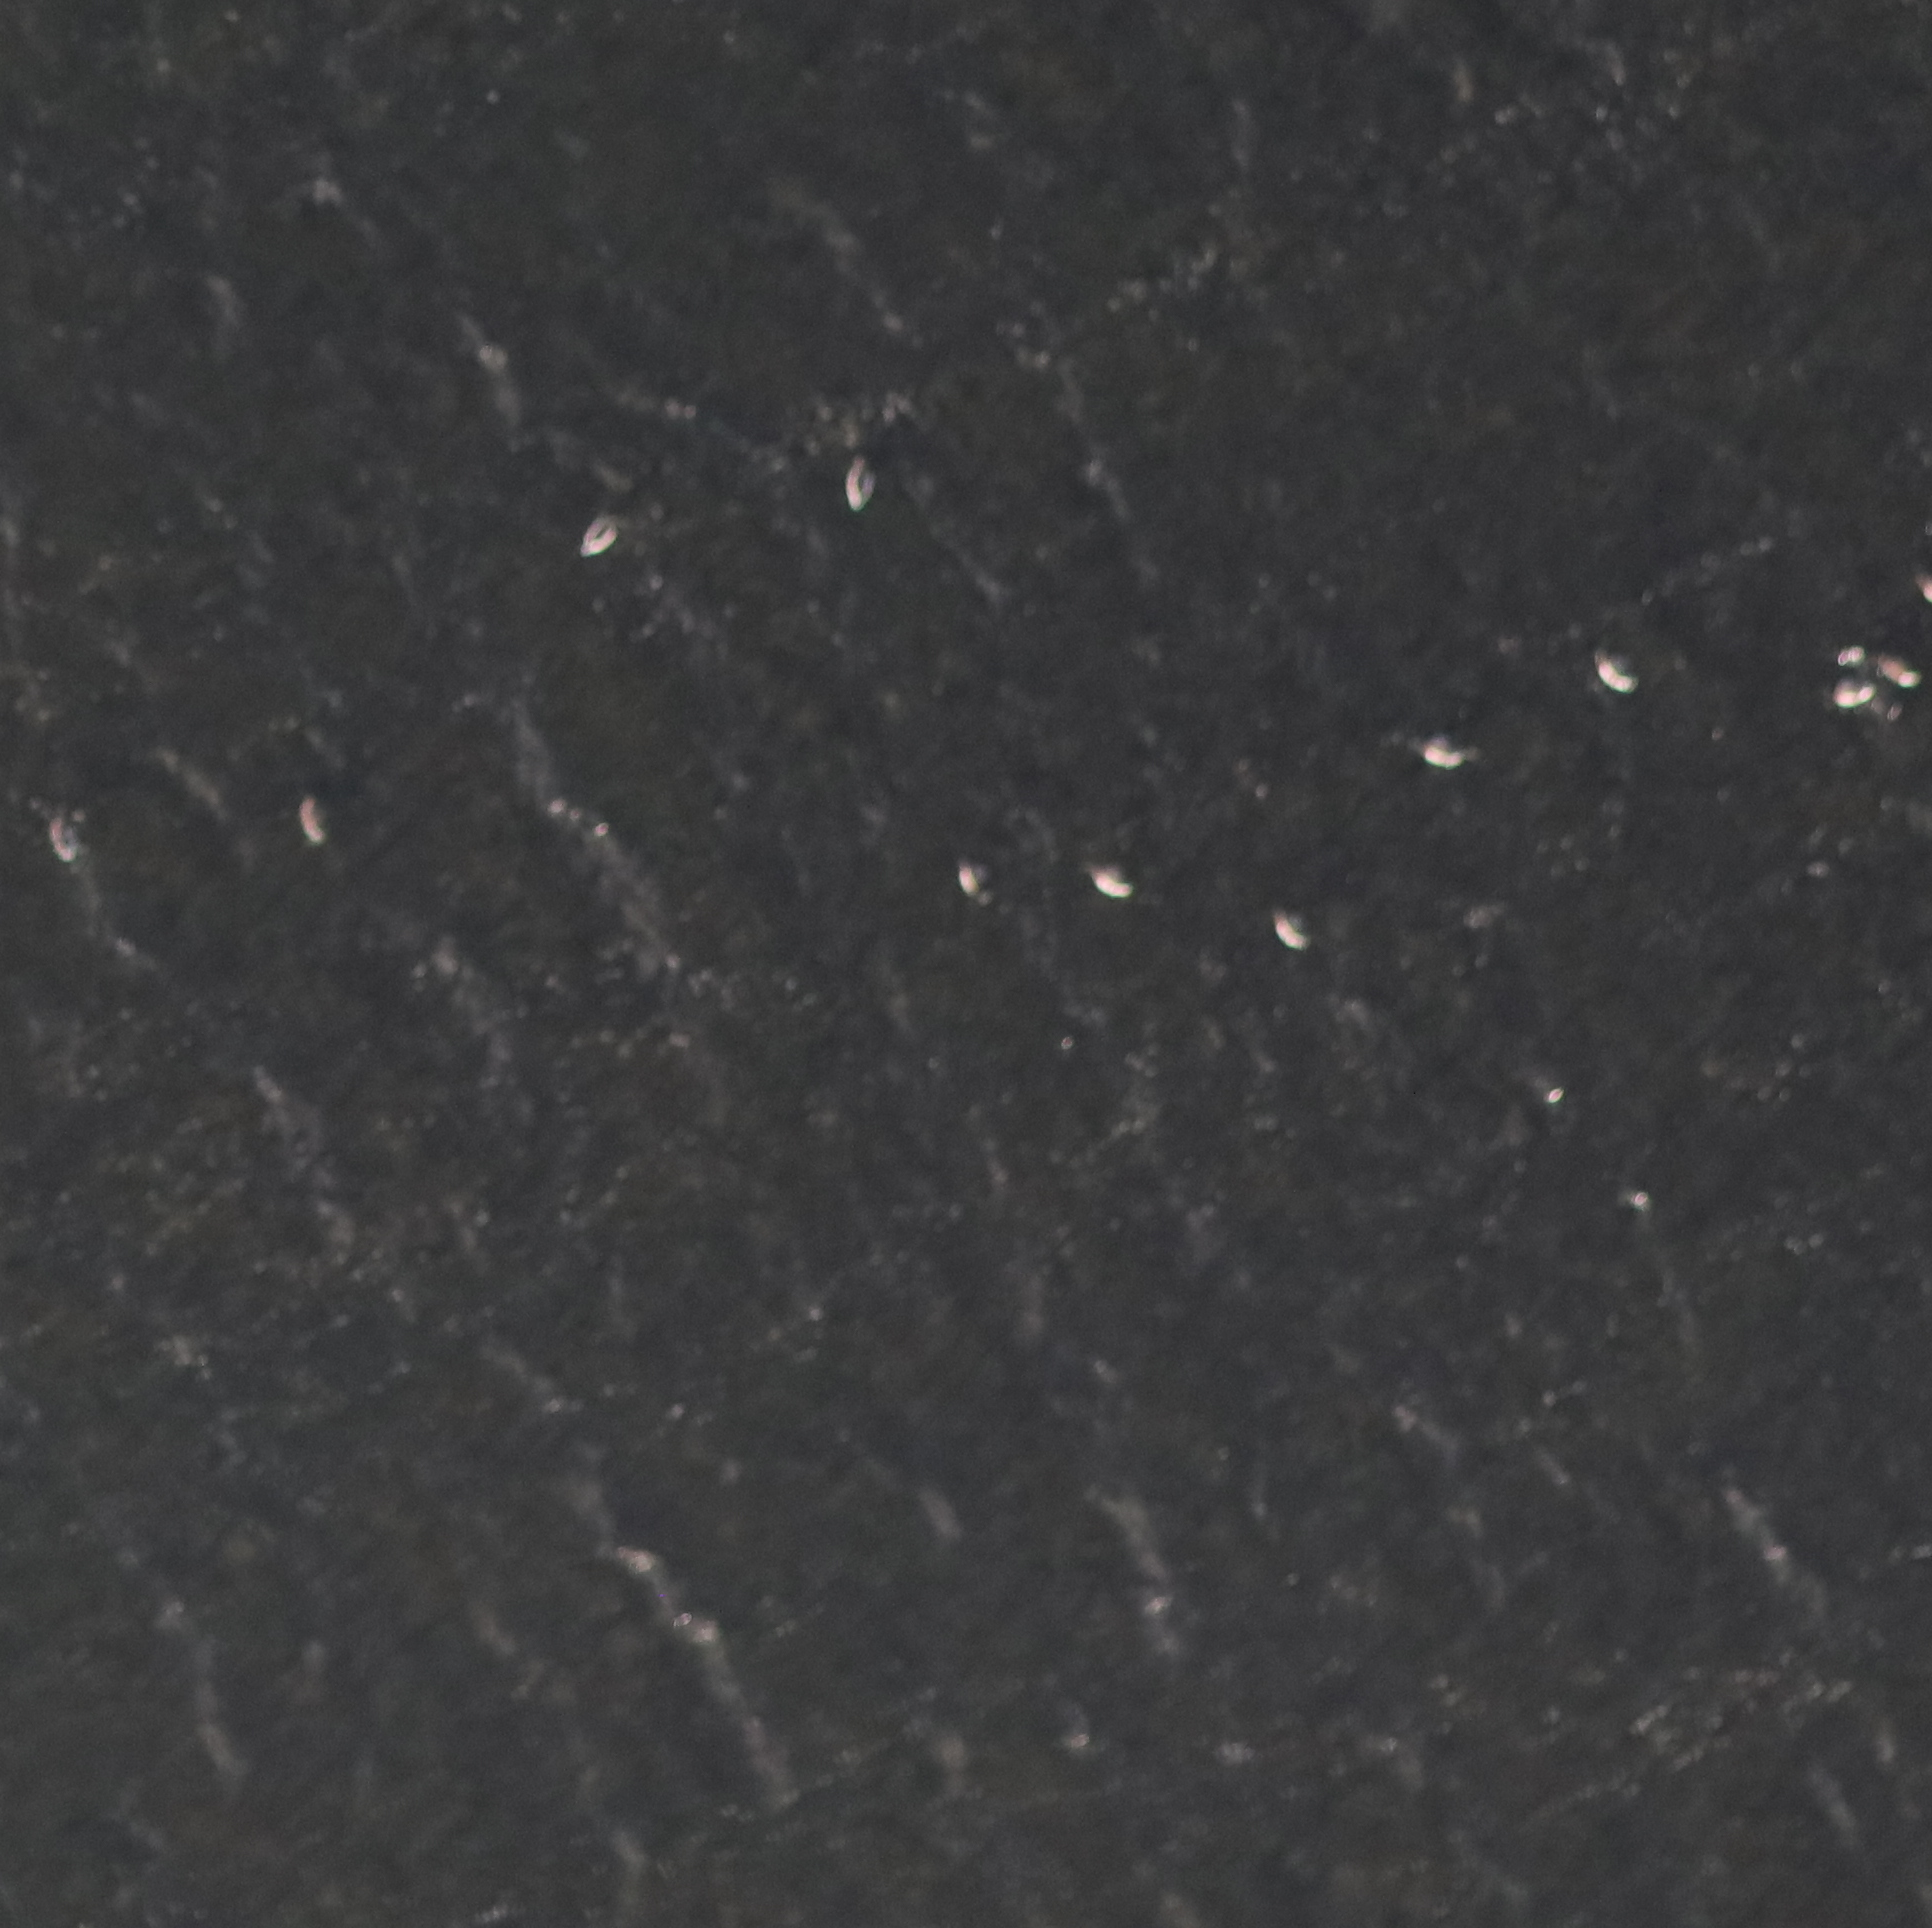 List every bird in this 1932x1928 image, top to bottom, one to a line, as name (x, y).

brant (864, 480)
brant (598, 536)
brant (1622, 672)
brant (1904, 674)
brant (1858, 690)
brant (1441, 754)
brant (315, 820)
brant (68, 836)
brant (1111, 876)
brant (975, 881)
brant (1292, 929)